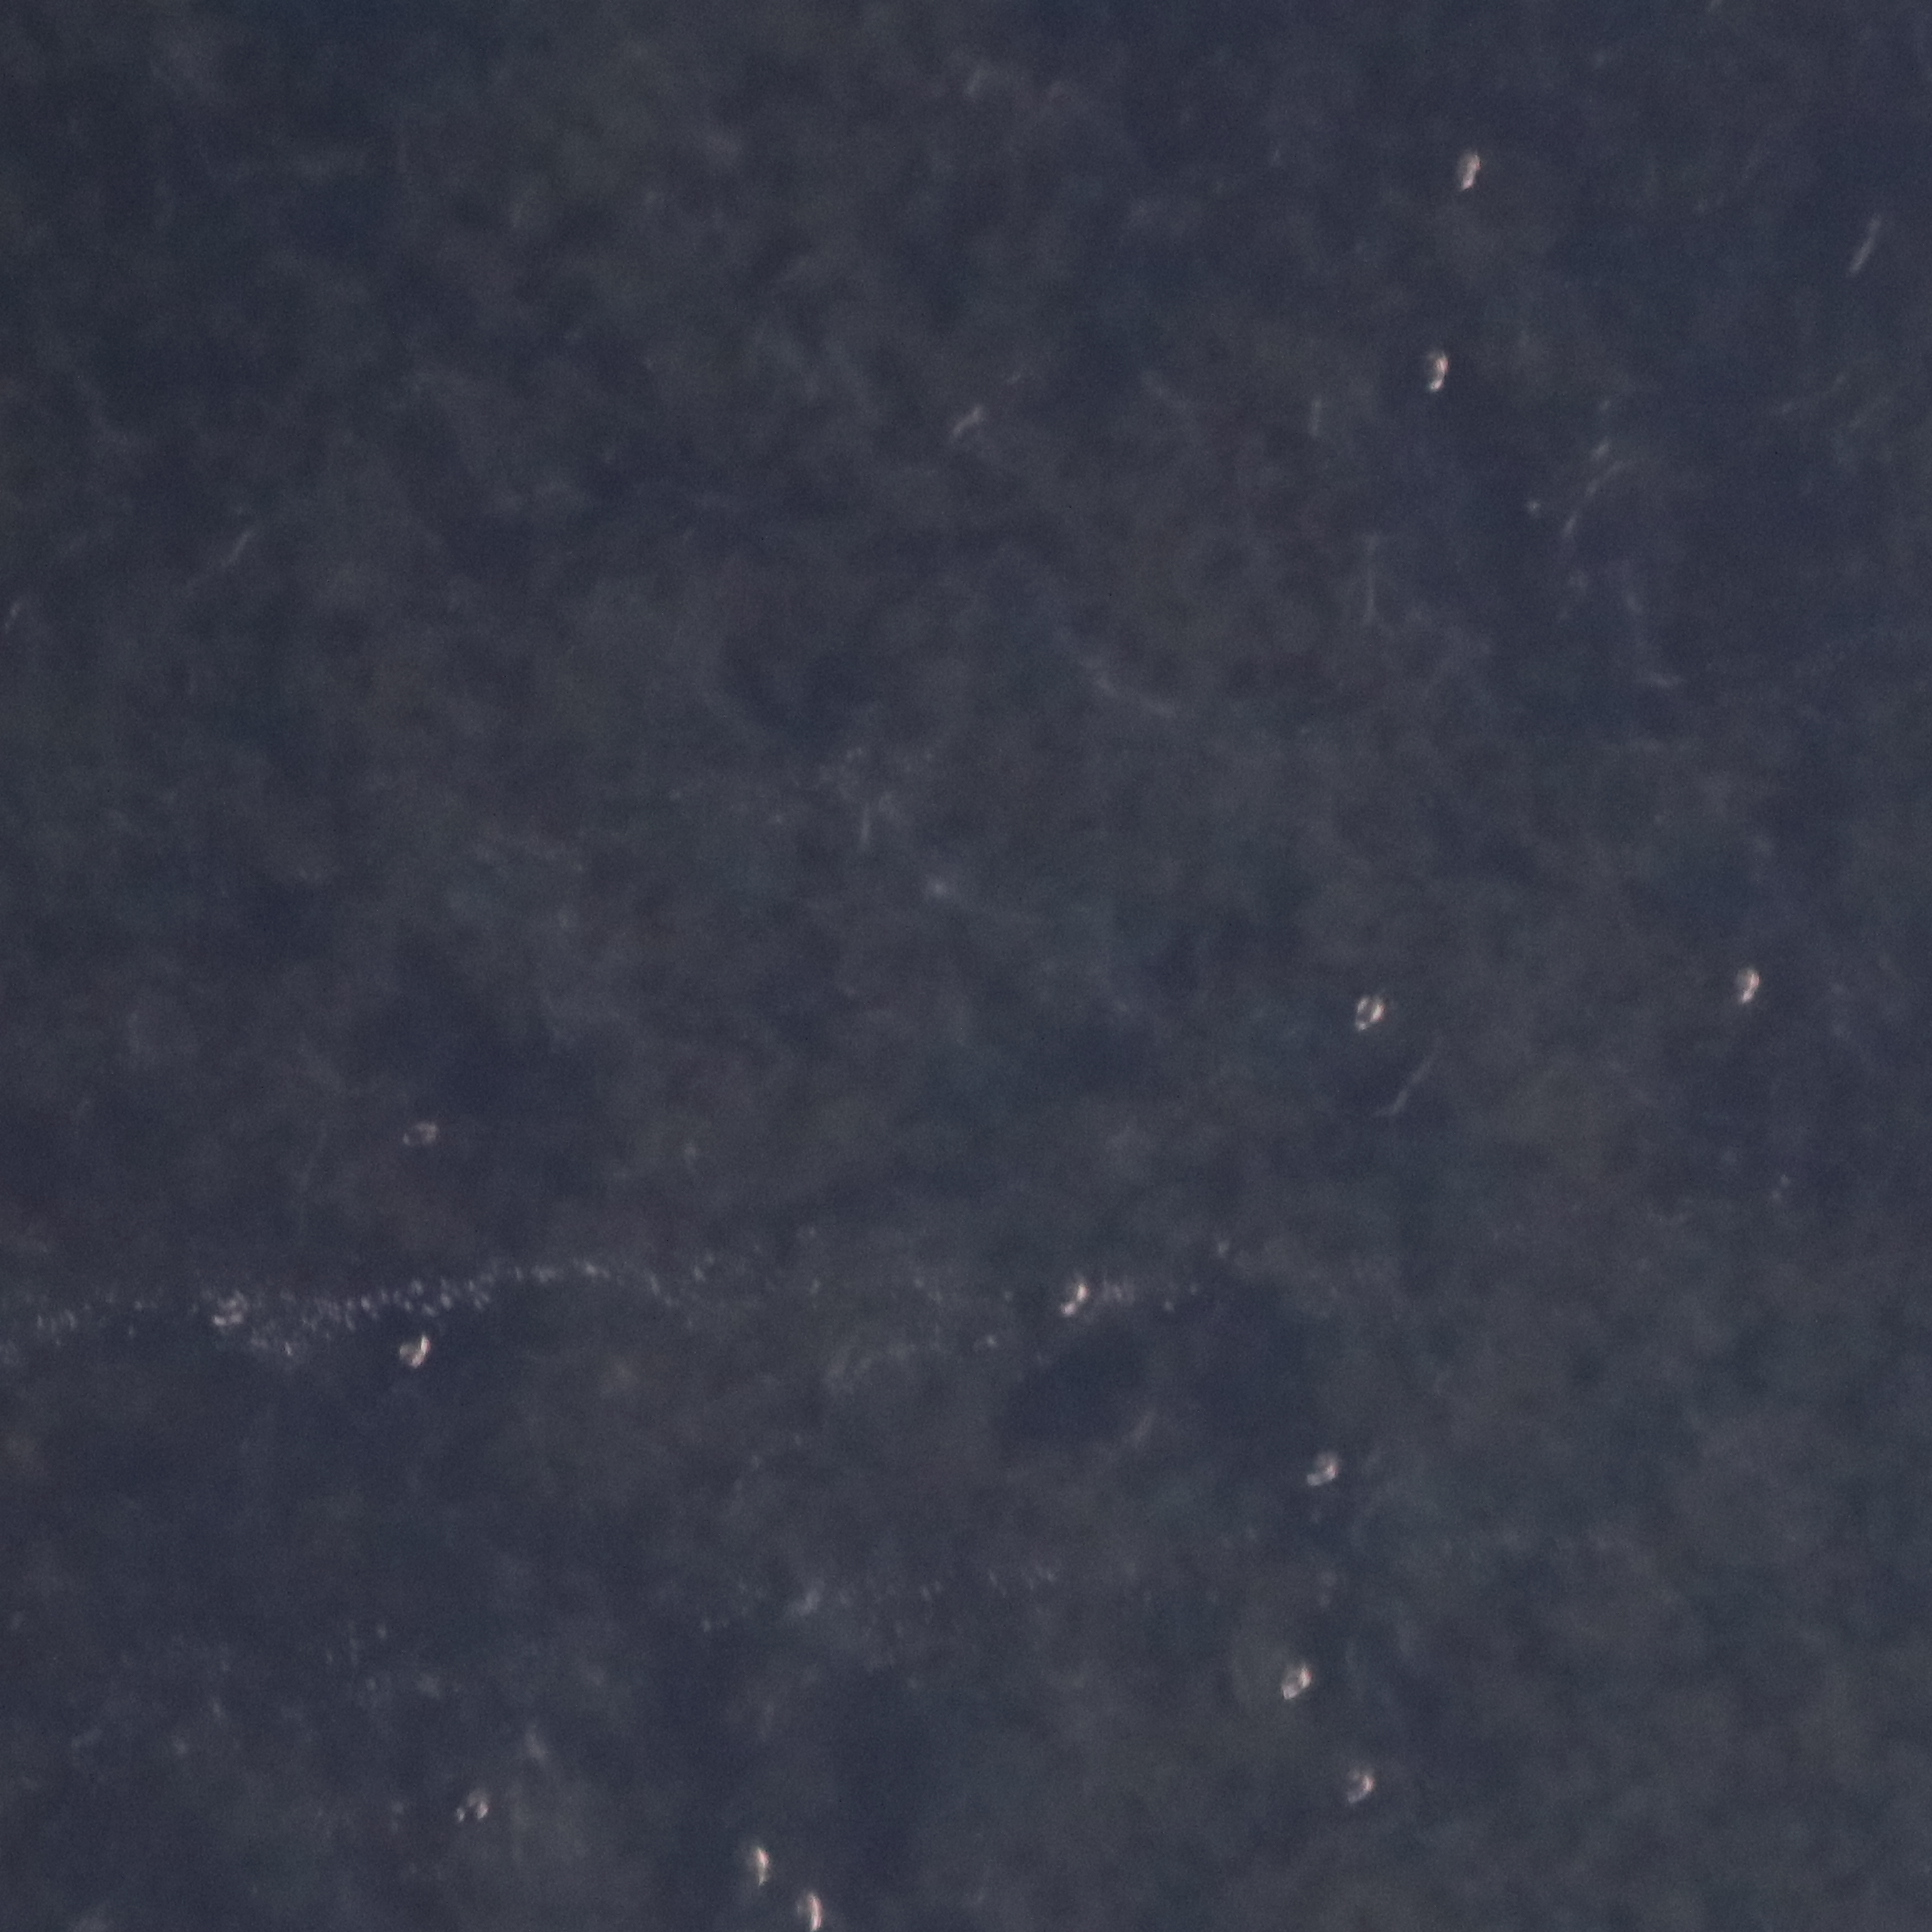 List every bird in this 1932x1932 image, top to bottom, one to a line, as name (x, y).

other bird (1467, 165)
other bird (1438, 367)
other bird (1743, 983)
brant (1367, 1010)
brant (421, 1136)
brant (1073, 1295)
brant (227, 1314)
brant (412, 1353)
brant (1317, 1468)
brant (1300, 1681)
brant (1360, 1791)
brant (472, 1807)
other bird (754, 1864)
other bird (810, 1910)